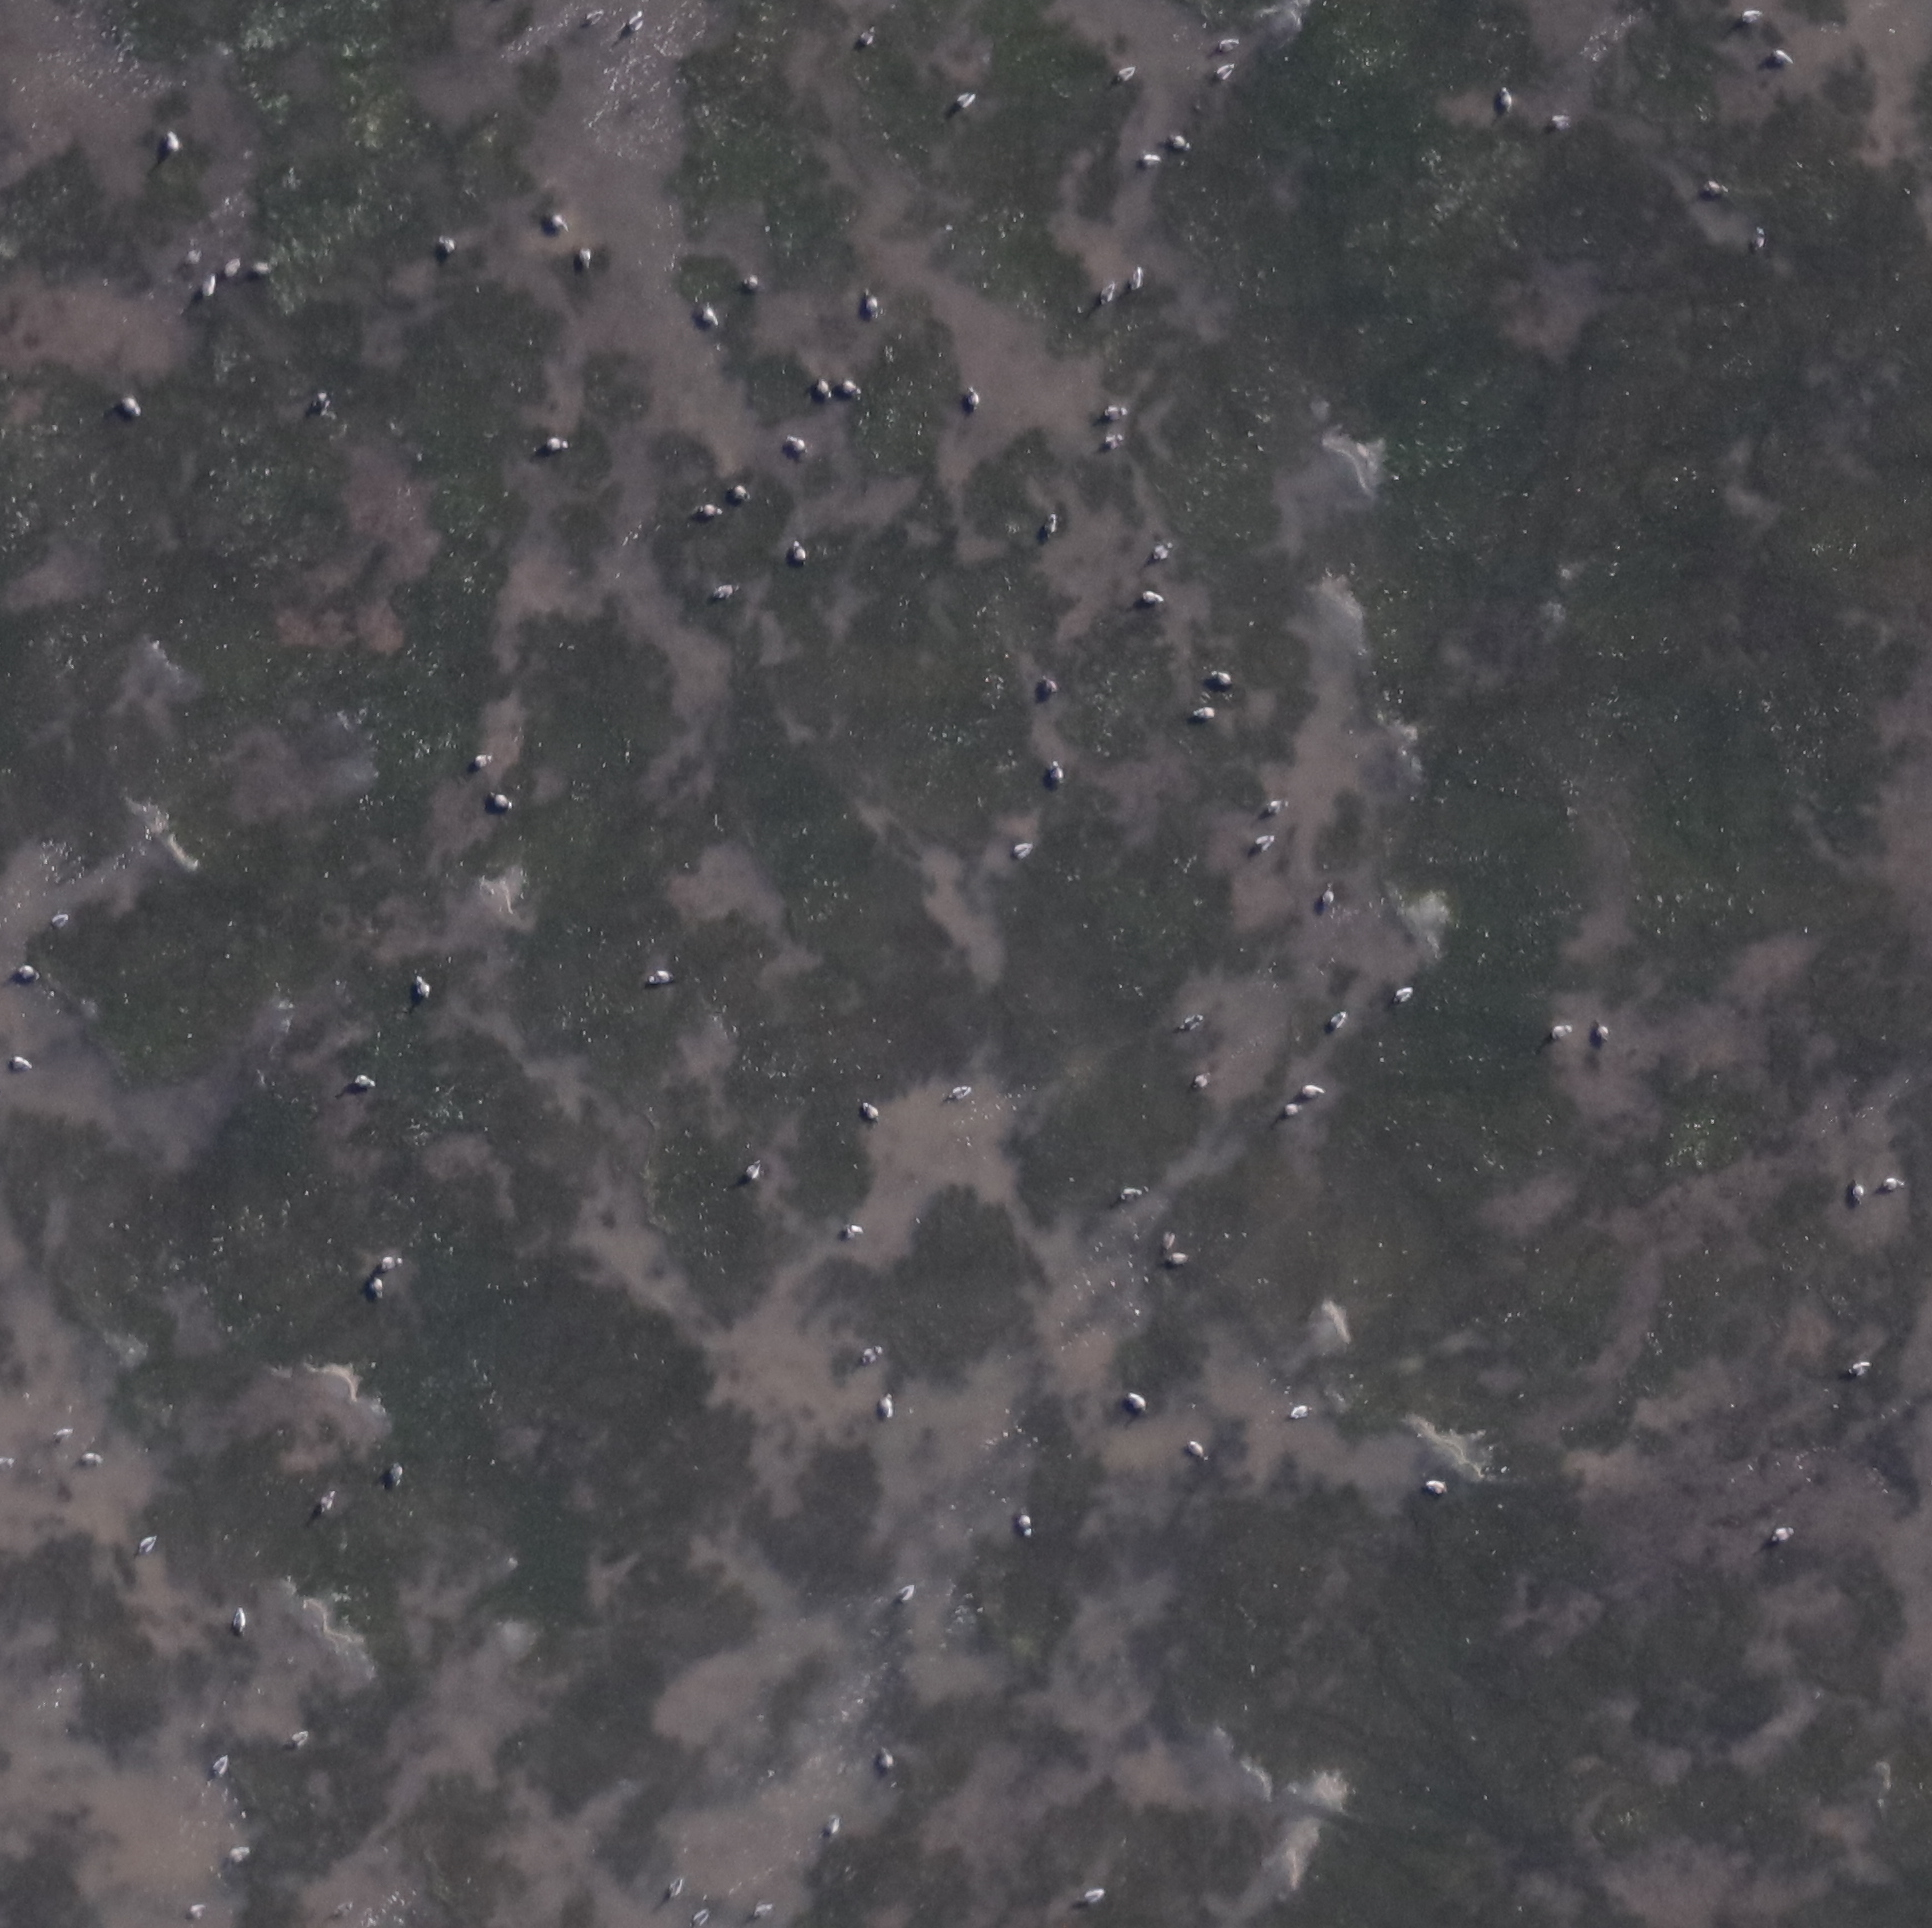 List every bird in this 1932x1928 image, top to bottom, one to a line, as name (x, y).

brant (1750, 16)
brant (595, 20)
brant (635, 23)
brant (866, 37)
brant (1228, 44)
brant (1781, 57)
brant (1125, 73)
brant (1224, 73)
brant (965, 100)
brant (1505, 100)
brant (1558, 122)
brant (1178, 142)
Canada goose (173, 143)
brant (1151, 161)
brant (1716, 190)
brant (559, 222)
brant (1759, 240)
brant (448, 244)
brant (583, 257)
Canada goose (193, 258)
Canada goose (234, 267)
Canada goose (259, 268)
brant (1136, 280)
brant (751, 283)
Canada goose (208, 287)
brant (1106, 295)
brant (872, 304)
brant (709, 316)
Canada goose (823, 389)
brant (851, 389)
brant (972, 400)
brant (325, 403)
brant (131, 405)
brant (1113, 412)
brant (1113, 442)
brant (555, 443)
brant (798, 443)
brant (738, 494)
brant (706, 511)
brant (1051, 525)
brant (1158, 548)
brant (801, 553)
brant (724, 593)
brant (1153, 597)
brant (1225, 678)
brant (1047, 687)
brant (1211, 711)
brant (481, 762)
brant (1057, 774)
brant (498, 797)
brant (1276, 807)
brant (1266, 844)
brant (1021, 850)
brant (1329, 898)
brant (59, 921)
brant (28, 973)
brant (662, 978)
brant (422, 988)
brant (1402, 995)
brant (1336, 1021)
brant (1192, 1022)
brant (1602, 1032)
brant (1560, 1033)
brant (20, 1063)
brant (1202, 1079)
brant (363, 1084)
Canada goose (1314, 1090)
brant (958, 1093)
Canada goose (1295, 1110)
brant (870, 1112)
brant (752, 1169)
brant (1892, 1184)
brant (1858, 1191)
brant (1129, 1192)
brant (853, 1231)
Canada goose (1169, 1241)
Canada goose (1177, 1259)
brant (389, 1263)
brant (376, 1286)
brant (871, 1356)
brant (1861, 1369)
brant (1136, 1401)
brant (886, 1405)
brant (1300, 1410)
brant (66, 1431)
brant (1196, 1450)
brant (94, 1460)
brant (3, 1464)
brant (396, 1473)
brant (1438, 1486)
brant (325, 1503)
brant (1024, 1523)
brant (1782, 1535)
brant (145, 1545)
brant (905, 1593)
brant (240, 1622)
brant (299, 1738)
brant (886, 1760)
brant (222, 1767)
brant (832, 1825)
brant (237, 1852)
brant (677, 1890)
brant (1095, 1894)
brant (343, 1908)
brant (764, 1910)
brant (197, 1911)
brant (700, 1916)